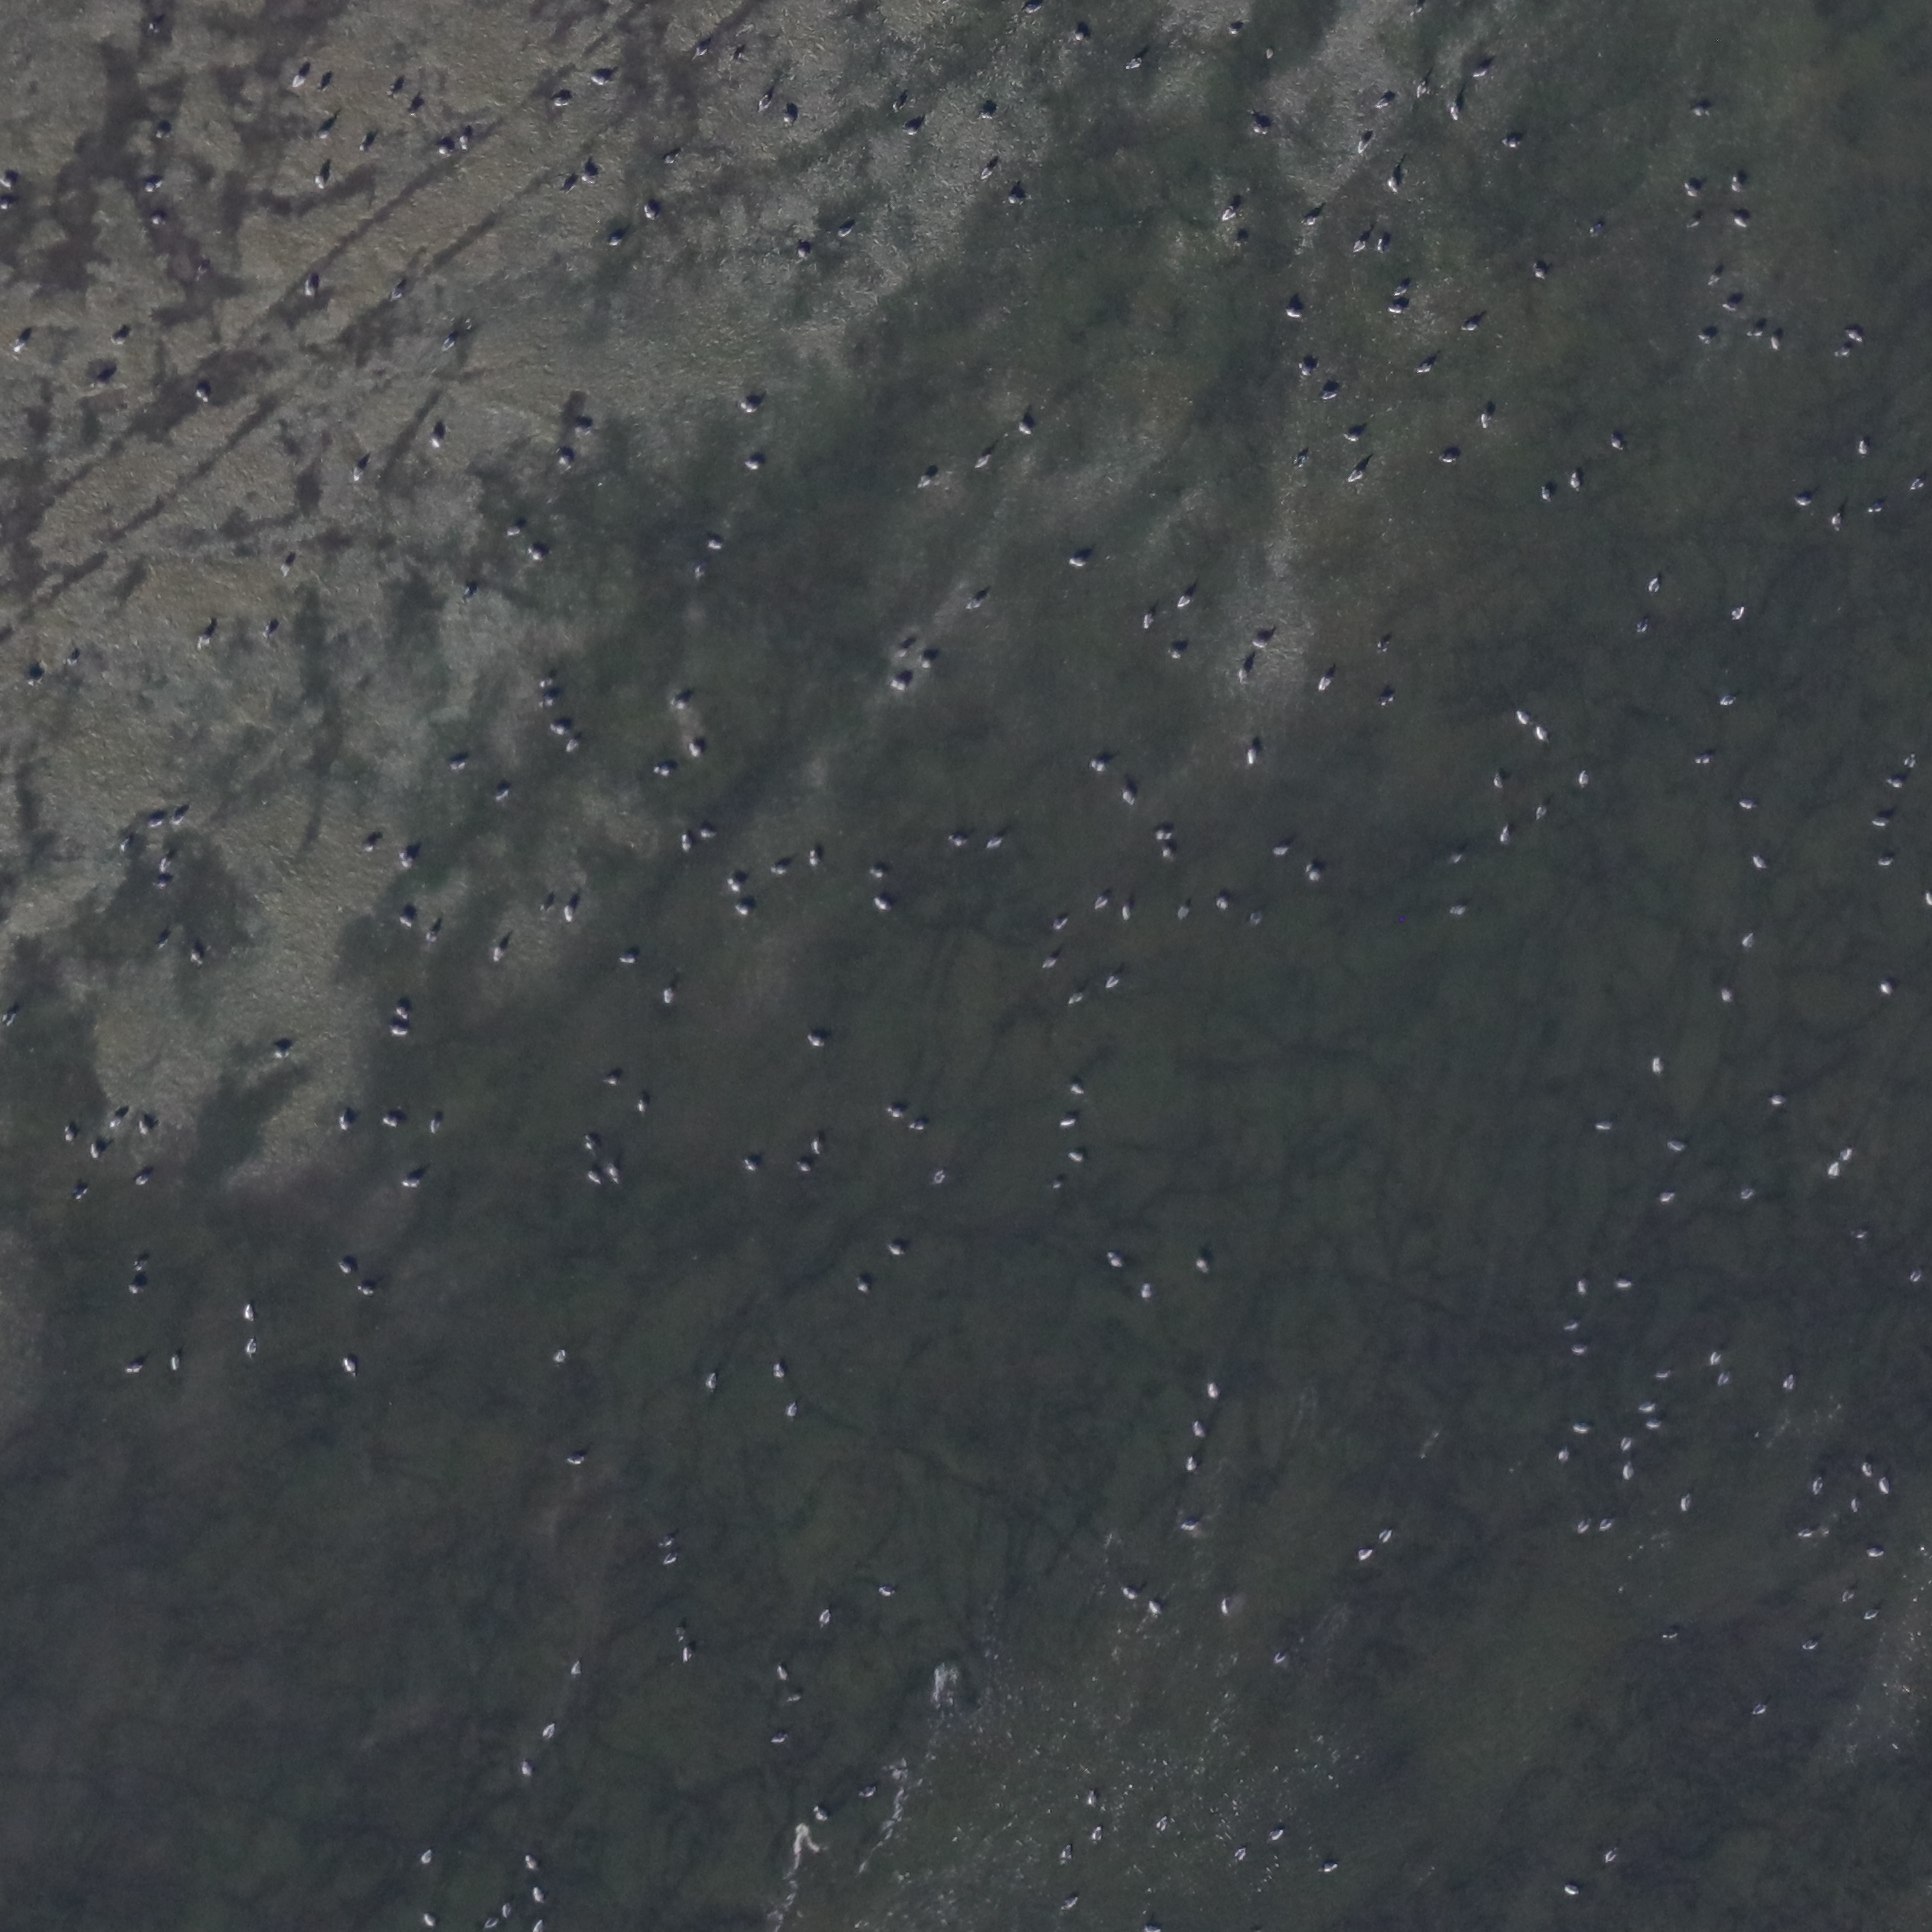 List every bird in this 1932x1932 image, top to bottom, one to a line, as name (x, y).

brant (1421, 7)
brant (1031, 14)
brant (158, 22)
brant (1238, 31)
brant (1081, 35)
brant (702, 47)
brant (1269, 53)
brant (737, 57)
brant (1133, 64)
brant (1479, 72)
brant (604, 74)
brant (294, 76)
brant (321, 85)
brant (1424, 88)
brant (392, 91)
brant (566, 98)
brant (899, 103)
brant (1384, 103)
brant (765, 104)
brant (1454, 107)
brant (414, 111)
brant (989, 111)
brant (1705, 114)
brant (788, 122)
brant (1260, 125)
brant (912, 127)
brant (321, 132)
brant (168, 133)
brant (1513, 143)
brant (363, 149)
brant (463, 149)
brant (1364, 152)
brant (440, 153)
brant (668, 159)
brant (987, 173)
brant (10, 176)
brant (588, 176)
brant (154, 181)
brant (572, 181)
brant (318, 182)
brant (1398, 184)
brant (1739, 185)
brant (1695, 189)
brant (1011, 198)
brant (4, 202)
brant (651, 214)
brant (1229, 215)
brant (158, 219)
brant (1316, 220)
brant (1690, 220)
brant (1739, 224)
brant (847, 231)
brant (1600, 232)
brant (615, 240)
brant (1243, 243)
brant (1385, 248)
brant (1356, 249)
brant (801, 252)
brant (199, 271)
brant (1542, 271)
brant (1719, 280)
brant (1400, 287)
brant (315, 288)
brant (397, 292)
brant (1735, 310)
brant (1397, 311)
brant (1292, 313)
brant (1474, 321)
brant (1756, 331)
brant (1858, 333)
brant (1706, 338)
brant (120, 343)
brant (448, 345)
brant (21, 346)
brant (1777, 347)
brant (1843, 351)
brant (1426, 365)
brant (1307, 368)
brant (101, 383)
brant (207, 396)
brant (1331, 396)
brant (748, 412)
brant (1027, 424)
brant (1492, 425)
brant (581, 430)
brant (1349, 437)
brant (441, 445)
brant (1618, 447)
brant (1452, 450)
brant (1862, 450)
brant (566, 458)
brant (980, 461)
brant (1299, 463)
brant (759, 467)
brant (358, 472)
brant (1354, 478)
brant (924, 482)
brant (1580, 484)
brant (1922, 487)
brant (1543, 494)
brant (1803, 494)
brant (1881, 507)
brant (1836, 522)
brant (514, 535)
brant (715, 547)
brant (534, 552)
brant (1080, 562)
brant (285, 569)
brant (700, 578)
brant (1654, 586)
brant (470, 596)
brant (1189, 599)
brant (973, 601)
brant (1740, 613)
brant (1147, 619)
brant (1641, 627)
brant (263, 633)
brant (203, 637)
brant (1261, 643)
brant (1387, 645)
brant (906, 647)
brant (1174, 649)
brant (930, 659)
brant (71, 661)
brant (1243, 675)
brant (1323, 680)
brant (34, 681)
brant (545, 682)
brant (898, 689)
brant (546, 696)
brant (1389, 698)
brant (1732, 700)
brant (680, 707)
brant (1522, 722)
brant (557, 729)
brant (1543, 737)
brant (572, 746)
brant (693, 753)
brant (1249, 756)
brant (1706, 757)
brant (1911, 759)
brant (1099, 761)
brant (460, 765)
brant (660, 774)
brant (1499, 779)
brant (1581, 781)
brant (1896, 784)
brant (501, 789)
brant (1129, 796)
brant (1749, 808)
brant (1545, 812)
brant (180, 819)
brant (158, 821)
brant (1880, 823)
brant (706, 833)
brant (1170, 834)
brant (1506, 836)
brant (956, 837)
brant (990, 843)
brant (123, 844)
brant (686, 844)
brant (369, 846)
brant (1281, 849)
brant (1165, 850)
brant (815, 857)
brant (1885, 857)
brant (1458, 860)
brant (409, 861)
brant (167, 863)
brant (1763, 863)
brant (787, 870)
brant (884, 872)
brant (1314, 874)
brant (160, 884)
brant (735, 885)
brant (1923, 900)
brant (881, 903)
brant (1100, 903)
brant (1216, 905)
brant (1129, 906)
brant (546, 908)
brant (570, 912)
brant (1460, 912)
brant (408, 914)
brant (739, 915)
brant (1183, 915)
brant (1062, 923)
brant (1259, 923)
brant (166, 938)
brant (432, 938)
brant (1751, 943)
brant (502, 955)
brant (200, 957)
brant (628, 957)
brant (1051, 961)
brant (1112, 983)
brant (1888, 984)
brant (1725, 990)
brant (670, 996)
brant (1074, 1000)
brant (403, 1013)
brant (9, 1021)
brant (398, 1036)
brant (822, 1041)
brant (283, 1052)
brant (1659, 1070)
brant (611, 1076)
brant (1079, 1089)
brant (1778, 1095)
brant (642, 1105)
brant (897, 1110)
brant (338, 1119)
brant (389, 1121)
brant (1071, 1122)
brant (114, 1123)
brant (437, 1123)
brant (1604, 1126)
brant (145, 1128)
brant (921, 1128)
brant (75, 1130)
brant (595, 1141)
brant (817, 1148)
brant (1679, 1149)
brant (95, 1152)
brant (1846, 1154)
brant (1078, 1156)
brant (749, 1164)
brant (805, 1168)
brant (1836, 1171)
brant (595, 1173)
brant (944, 1175)
brant (616, 1177)
brant (145, 1179)
brant (415, 1181)
brant (1056, 1188)
brant (1749, 1193)
brant (81, 1195)
brant (1665, 1195)
brant (1865, 1233)
brant (898, 1247)
brant (1112, 1261)
brant (343, 1263)
brant (137, 1264)
brant (1200, 1267)
brant (1914, 1275)
brant (865, 1282)
brant (130, 1285)
brant (1623, 1285)
brant (368, 1288)
brant (1584, 1290)
brant (1149, 1293)
brant (250, 1315)
brant (1572, 1325)
brant (1582, 1343)
brant (250, 1347)
brant (561, 1351)
brant (1716, 1361)
brant (177, 1363)
brant (350, 1365)
brant (130, 1367)
brant (779, 1371)
brant (1663, 1376)
brant (1728, 1381)
brant (712, 1383)
brant (1792, 1385)
brant (1216, 1391)
brant (1647, 1406)
brant (790, 1411)
brant (1655, 1425)
brant (1584, 1426)
brant (1202, 1427)
brant (1625, 1441)
brant (1568, 1456)
brant (576, 1460)
brant (1194, 1466)
brant (1869, 1472)
brant (1631, 1473)
brant (1819, 1485)
brant (1885, 1487)
brant (1686, 1503)
brant (1856, 1505)
brant (1606, 1524)
brant (1190, 1525)
brant (1583, 1527)
brant (1391, 1532)
brant (1808, 1532)
brant (668, 1540)
brant (1878, 1551)
brant (1365, 1552)
brant (671, 1560)
brant (885, 1593)
brant (1130, 1593)
brant (1849, 1594)
brant (1228, 1602)
brant (1152, 1606)
brant (1872, 1614)
brant (824, 1620)
brant (679, 1631)
brant (1673, 1634)
brant (1811, 1643)
brant (1283, 1656)
brant (683, 1657)
brant (577, 1668)
brant (781, 1672)
brant (795, 1701)
brant (1756, 1708)
brant (552, 1730)
brant (779, 1734)
brant (526, 1766)
brant (867, 1793)
brant (1096, 1796)
brant (820, 1812)
brant (1163, 1826)
brant (1277, 1832)
brant (1099, 1835)
brant (1068, 1850)
brant (1616, 1851)
brant (1246, 1856)
brant (427, 1857)
brant (528, 1859)
brant (1333, 1868)
brant (1576, 1894)
brant (540, 1896)
brant (1068, 1904)
brant (506, 1908)
brant (490, 1921)
brant (428, 1923)
brant (540, 1926)
brant (1151, 1929)
brant (1257, 1930)